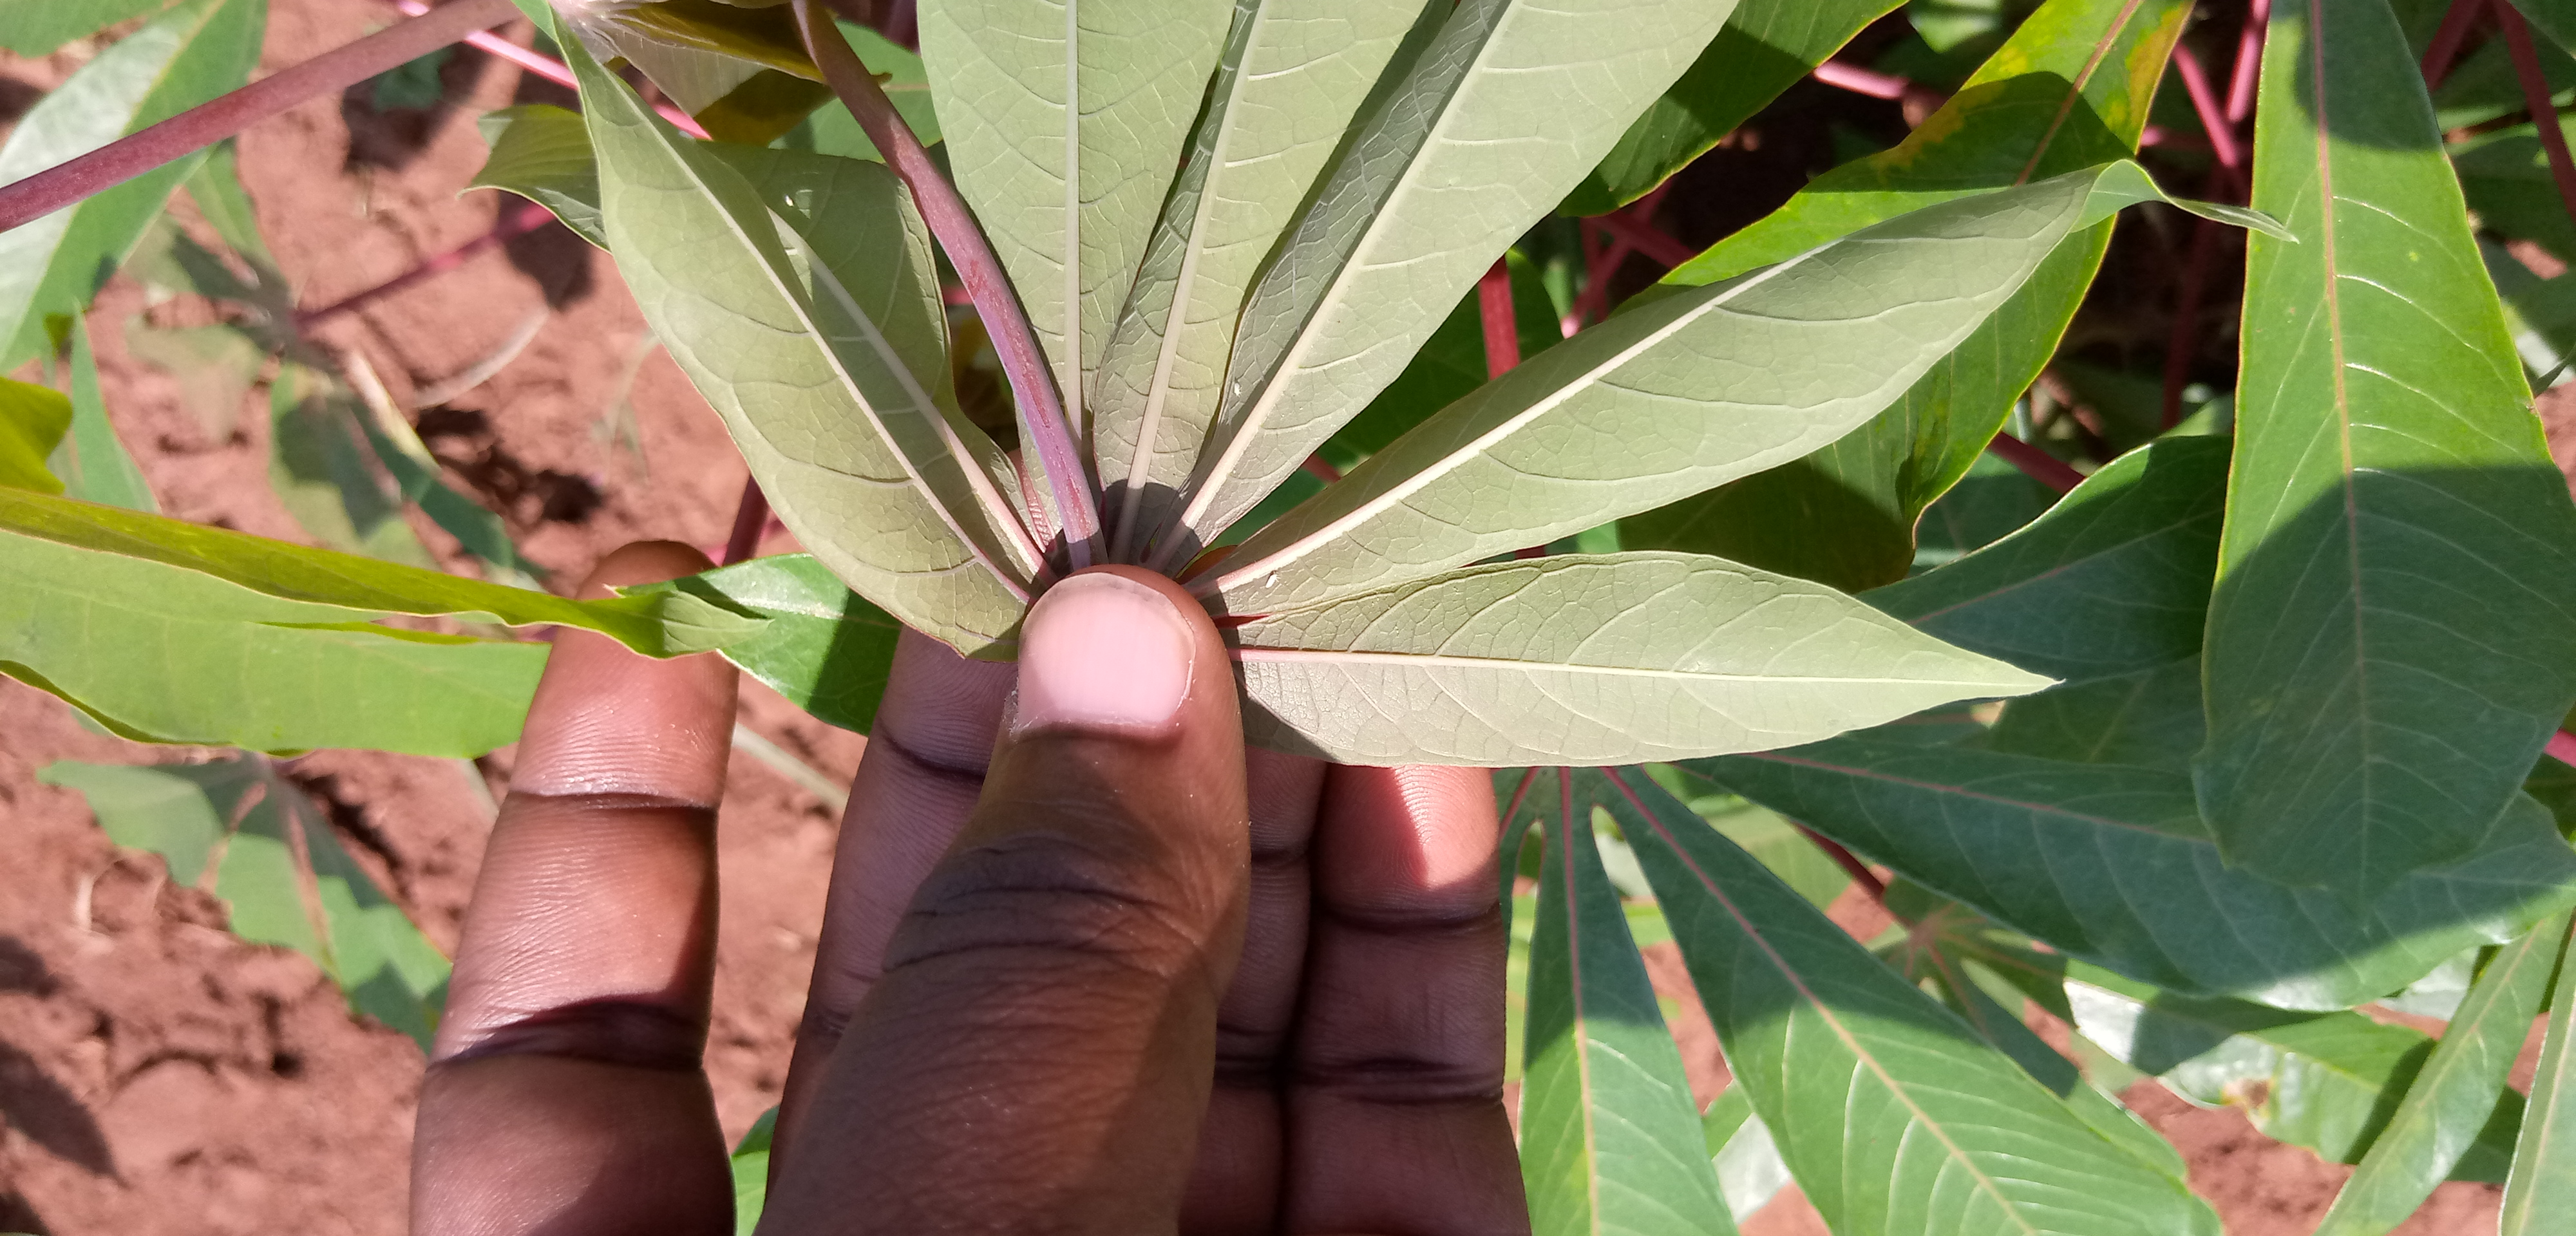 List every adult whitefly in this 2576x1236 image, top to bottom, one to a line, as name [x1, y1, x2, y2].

whitefly [779, 192, 797, 212]
whitefly [1227, 375, 1251, 404]
whitefly [1262, 566, 1285, 594]